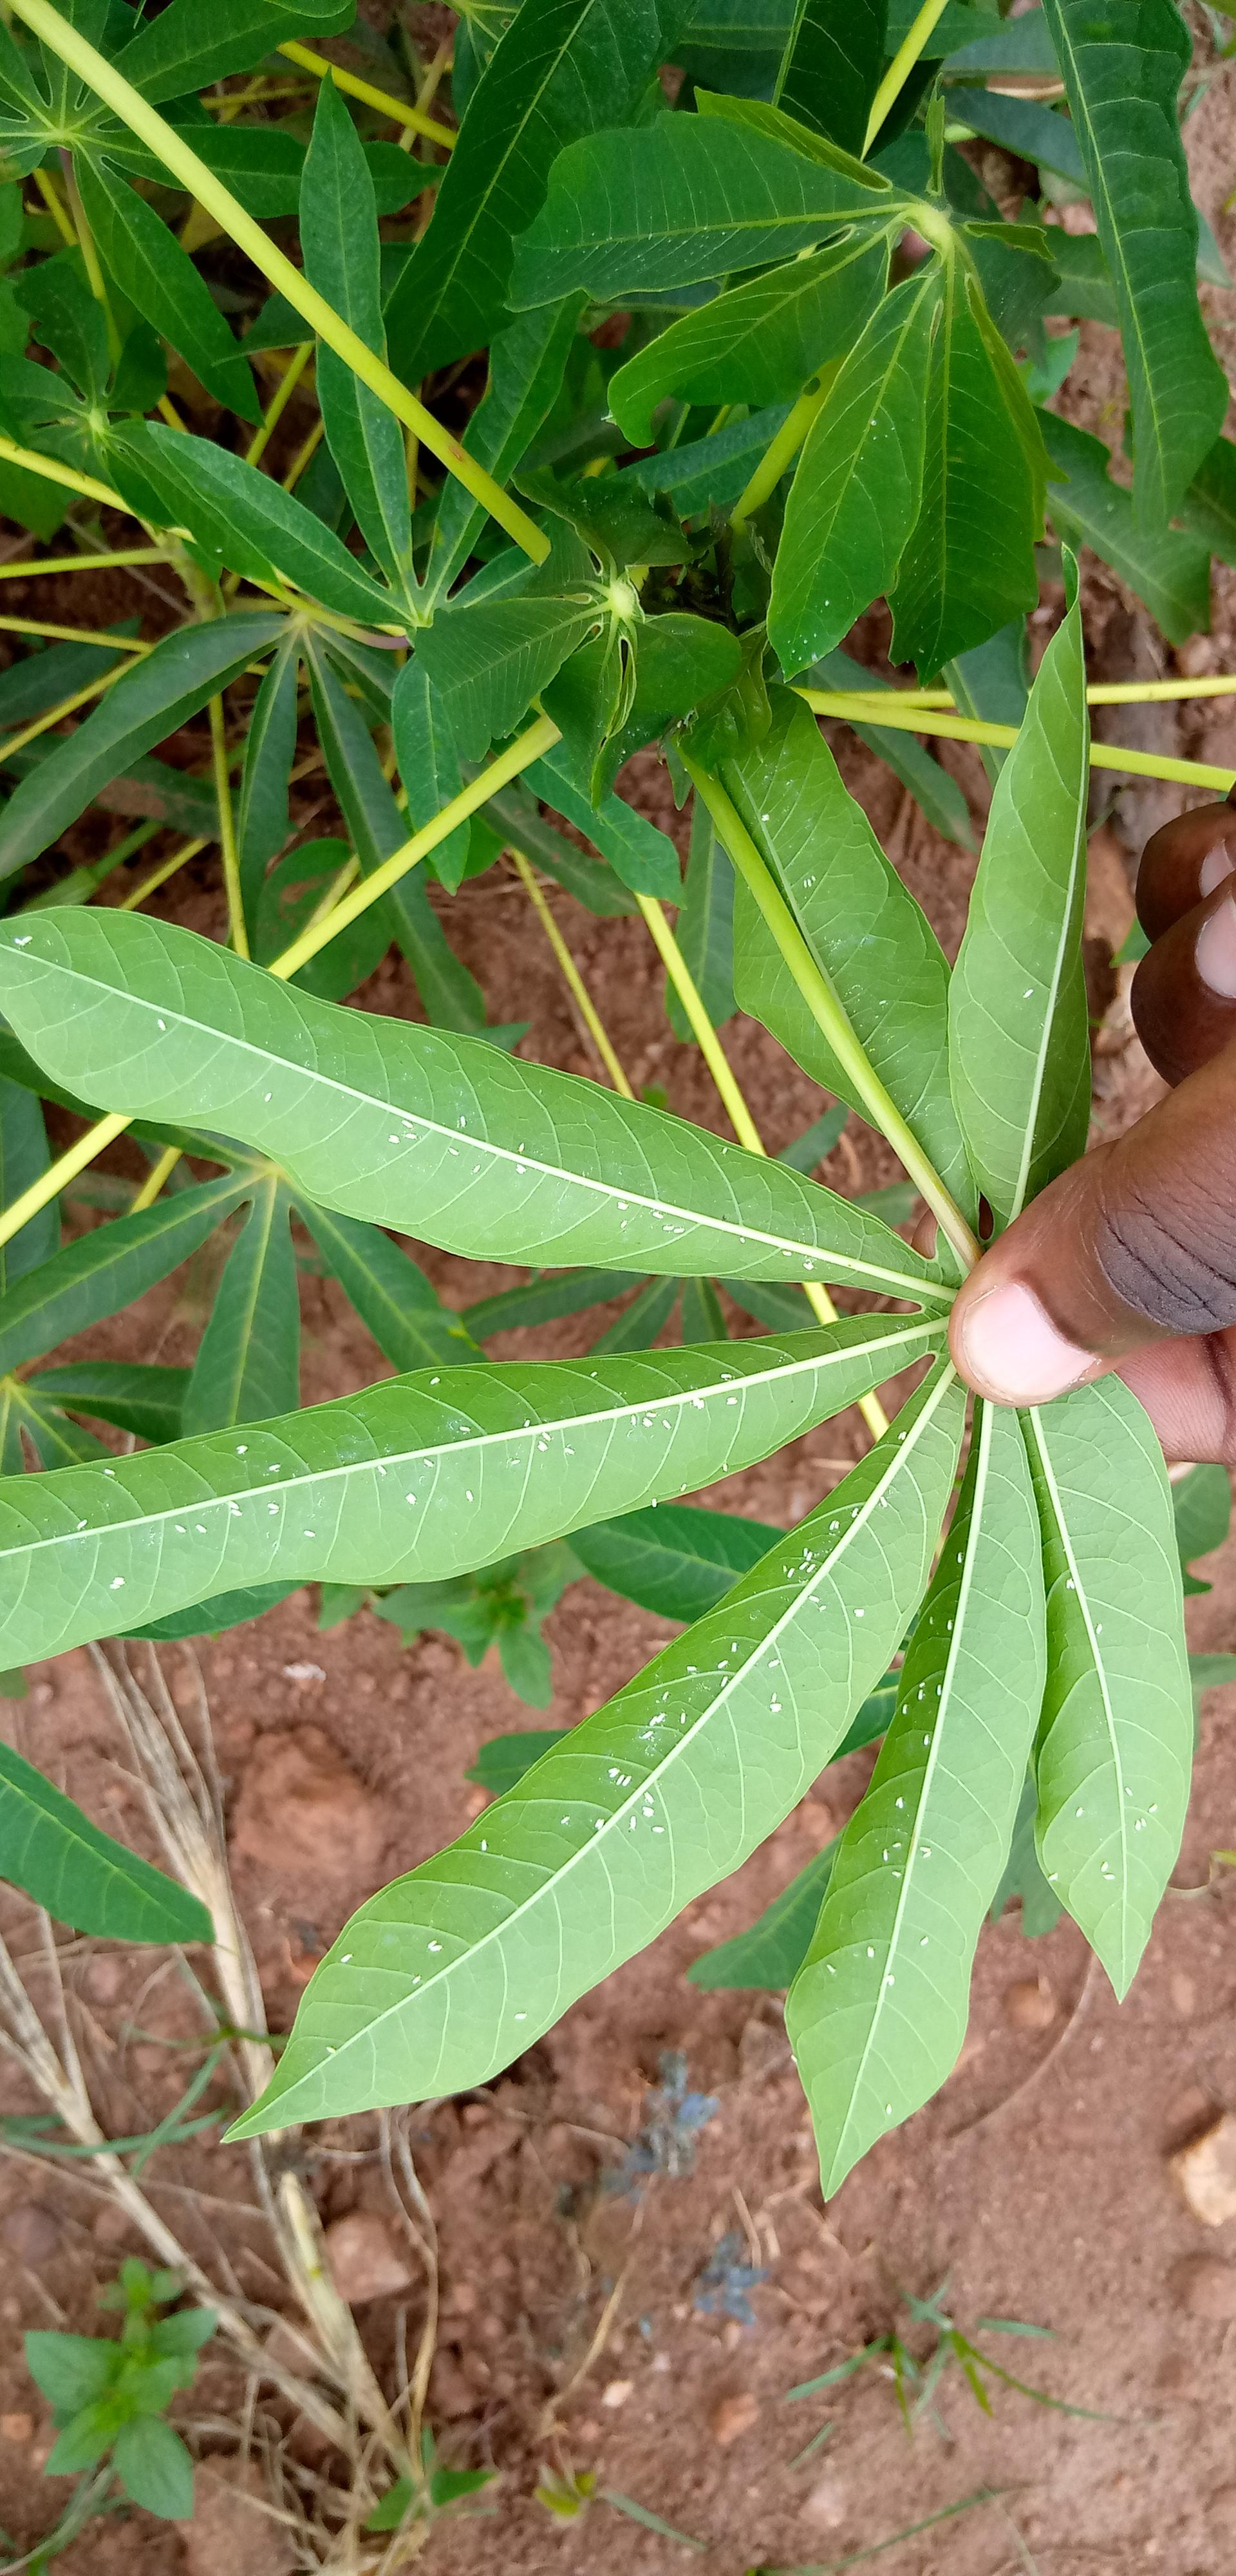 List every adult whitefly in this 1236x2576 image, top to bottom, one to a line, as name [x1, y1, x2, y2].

whitefly [760, 813, 771, 818]
whitefly [761, 817, 770, 822]
whitefly [810, 874, 819, 883]
whitefly [807, 878, 812, 889]
whitefly [802, 878, 808, 889]
whitefly [22, 934, 34, 945]
whitefly [14, 937, 25, 947]
whitefly [1020, 987, 1036, 1000]
whitefly [156, 1017, 168, 1033]
whitefly [263, 1090, 276, 1104]
whitefly [459, 1113, 467, 1129]
whitefly [400, 1119, 415, 1130]
whitefly [403, 1132, 418, 1141]
whitefly [388, 1134, 400, 1140]
whitefly [387, 1138, 400, 1145]
whitefly [516, 1141, 526, 1153]
whitefly [446, 1145, 462, 1157]
whitefly [718, 1145, 729, 1156]
whitefly [469, 1162, 482, 1175]
whitefly [516, 1164, 528, 1173]
whitefly [516, 1167, 524, 1175]
whitefly [617, 1200, 630, 1207]
whitefly [617, 1204, 627, 1211]
whitefly [650, 1211, 665, 1220]
whitefly [618, 1218, 630, 1231]
whitefly [660, 1224, 675, 1232]
whitefly [673, 1227, 686, 1235]
whitefly [738, 1236, 747, 1245]
whitefly [780, 1249, 792, 1258]
whitefly [807, 1262, 816, 1269]
whitefly [802, 1262, 812, 1271]
whitefly [589, 1370, 599, 1379]
whitefly [719, 1372, 735, 1379]
whitefly [427, 1374, 444, 1386]
whitefly [725, 1396, 738, 1401]
whitefly [693, 1396, 697, 1408]
whitefly [697, 1399, 701, 1410]
whitefly [700, 1399, 706, 1409]
whitefly [726, 1401, 739, 1406]
whitefly [644, 1410, 658, 1419]
whitefly [630, 1412, 639, 1428]
whitefly [642, 1417, 654, 1428]
whitefly [521, 1417, 532, 1428]
whitefly [661, 1417, 674, 1430]
whitefly [642, 1420, 650, 1428]
whitefly [458, 1425, 473, 1435]
whitefly [902, 1430, 908, 1442]
whitefly [541, 1431, 553, 1442]
whitefly [897, 1431, 902, 1441]
whitefly [538, 1440, 550, 1452]
whitefly [537, 1444, 545, 1453]
whitefly [235, 1444, 245, 1451]
whitefly [237, 1446, 248, 1456]
whitefly [563, 1446, 576, 1457]
whitefly [422, 1457, 435, 1468]
whitefly [509, 1458, 522, 1467]
whitefly [721, 1461, 730, 1473]
whitefly [268, 1463, 283, 1472]
whitefly [377, 1464, 389, 1477]
whitefly [103, 1466, 118, 1477]
whitefly [679, 1481, 691, 1493]
whitefly [464, 1489, 475, 1504]
whitefly [408, 1492, 418, 1502]
whitefly [405, 1495, 415, 1506]
whitefly [879, 1495, 890, 1510]
whitefly [648, 1495, 659, 1509]
whitefly [227, 1500, 241, 1510]
whitefly [266, 1502, 281, 1510]
whitefly [850, 1505, 861, 1519]
whitefly [229, 1508, 243, 1519]
whitefly [267, 1510, 281, 1517]
whitefly [73, 1518, 91, 1531]
whitefly [828, 1519, 836, 1533]
whitefly [834, 1520, 840, 1531]
whitefly [173, 1522, 188, 1536]
whitefly [194, 1522, 209, 1535]
whitefly [302, 1528, 318, 1539]
whitefly [801, 1545, 809, 1558]
whitefly [806, 1550, 813, 1562]
whitefly [955, 1551, 966, 1565]
whitefly [798, 1560, 809, 1572]
whitefly [805, 1563, 816, 1575]
whitefly [786, 1567, 796, 1580]
whitefly [113, 1575, 126, 1581]
whitefly [1065, 1578, 1071, 1589]
whitefly [1069, 1578, 1078, 1591]
whitefly [112, 1580, 126, 1586]
whitefly [108, 1584, 122, 1591]
whitefly [807, 1594, 821, 1604]
whitefly [816, 1604, 829, 1613]
whitefly [852, 1607, 866, 1613]
whitefly [855, 1613, 866, 1619]
whitefly [928, 1615, 937, 1626]
whitefly [944, 1617, 955, 1633]
whitefly [1094, 1621, 1105, 1636]
whitefly [729, 1639, 738, 1655]
whitefly [767, 1657, 782, 1669]
whitefly [716, 1658, 731, 1671]
whitefly [684, 1663, 698, 1674]
whitefly [718, 1674, 730, 1689]
whitefly [918, 1681, 926, 1689]
whitefly [935, 1682, 944, 1697]
whitefly [917, 1689, 925, 1701]
whitefly [661, 1690, 669, 1703]
whitefly [769, 1690, 778, 1703]
whitefly [901, 1701, 910, 1718]
whitefly [768, 1702, 783, 1707]
whitefly [769, 1708, 783, 1714]
whitefly [678, 1710, 688, 1726]
whitefly [655, 1711, 667, 1725]
whitefly [648, 1714, 657, 1727]
whitefly [639, 1729, 655, 1741]
whitefly [922, 1732, 931, 1746]
whitefly [608, 1766, 618, 1774]
whitefly [609, 1768, 620, 1779]
whitefly [615, 1773, 626, 1787]
whitefly [622, 1774, 633, 1788]
whitefly [1123, 1785, 1134, 1797]
whitefly [642, 1790, 657, 1804]
whitefly [894, 1795, 906, 1810]
whitefly [1148, 1801, 1160, 1814]
whitefly [1074, 1804, 1085, 1819]
whitefly [641, 1806, 655, 1813]
whitefly [642, 1810, 653, 1819]
whitefly [628, 1812, 639, 1832]
whitefly [559, 1815, 572, 1826]
whitefly [1140, 1816, 1148, 1828]
whitefly [1132, 1817, 1142, 1832]
whitefly [594, 1818, 601, 1829]
whitefly [598, 1818, 606, 1832]
whitefly [651, 1824, 666, 1833]
whitefly [479, 1836, 488, 1855]
whitefly [890, 1841, 903, 1848]
whitefly [919, 1844, 932, 1852]
whitefly [881, 1847, 890, 1862]
whitefly [921, 1851, 933, 1859]
whitefly [1100, 1860, 1110, 1873]
whitefly [890, 1868, 903, 1878]
whitefly [1047, 1871, 1060, 1882]
whitefly [1101, 1873, 1116, 1882]
whitefly [919, 1935, 930, 1947]
whitefly [426, 1939, 438, 1950]
whitefly [865, 1944, 876, 1959]
whitefly [430, 1944, 445, 1953]
whitefly [339, 1951, 356, 1964]
whitefly [824, 1962, 838, 1975]
whitefly [882, 1974, 893, 1984]
whitefly [411, 1975, 423, 1986]
whitefly [888, 1975, 896, 1987]
whitefly [512, 2010, 530, 2021]
whitefly [324, 2045, 340, 2056]
whitefly [789, 2052, 800, 2064]
whitefly [883, 2102, 894, 2115]